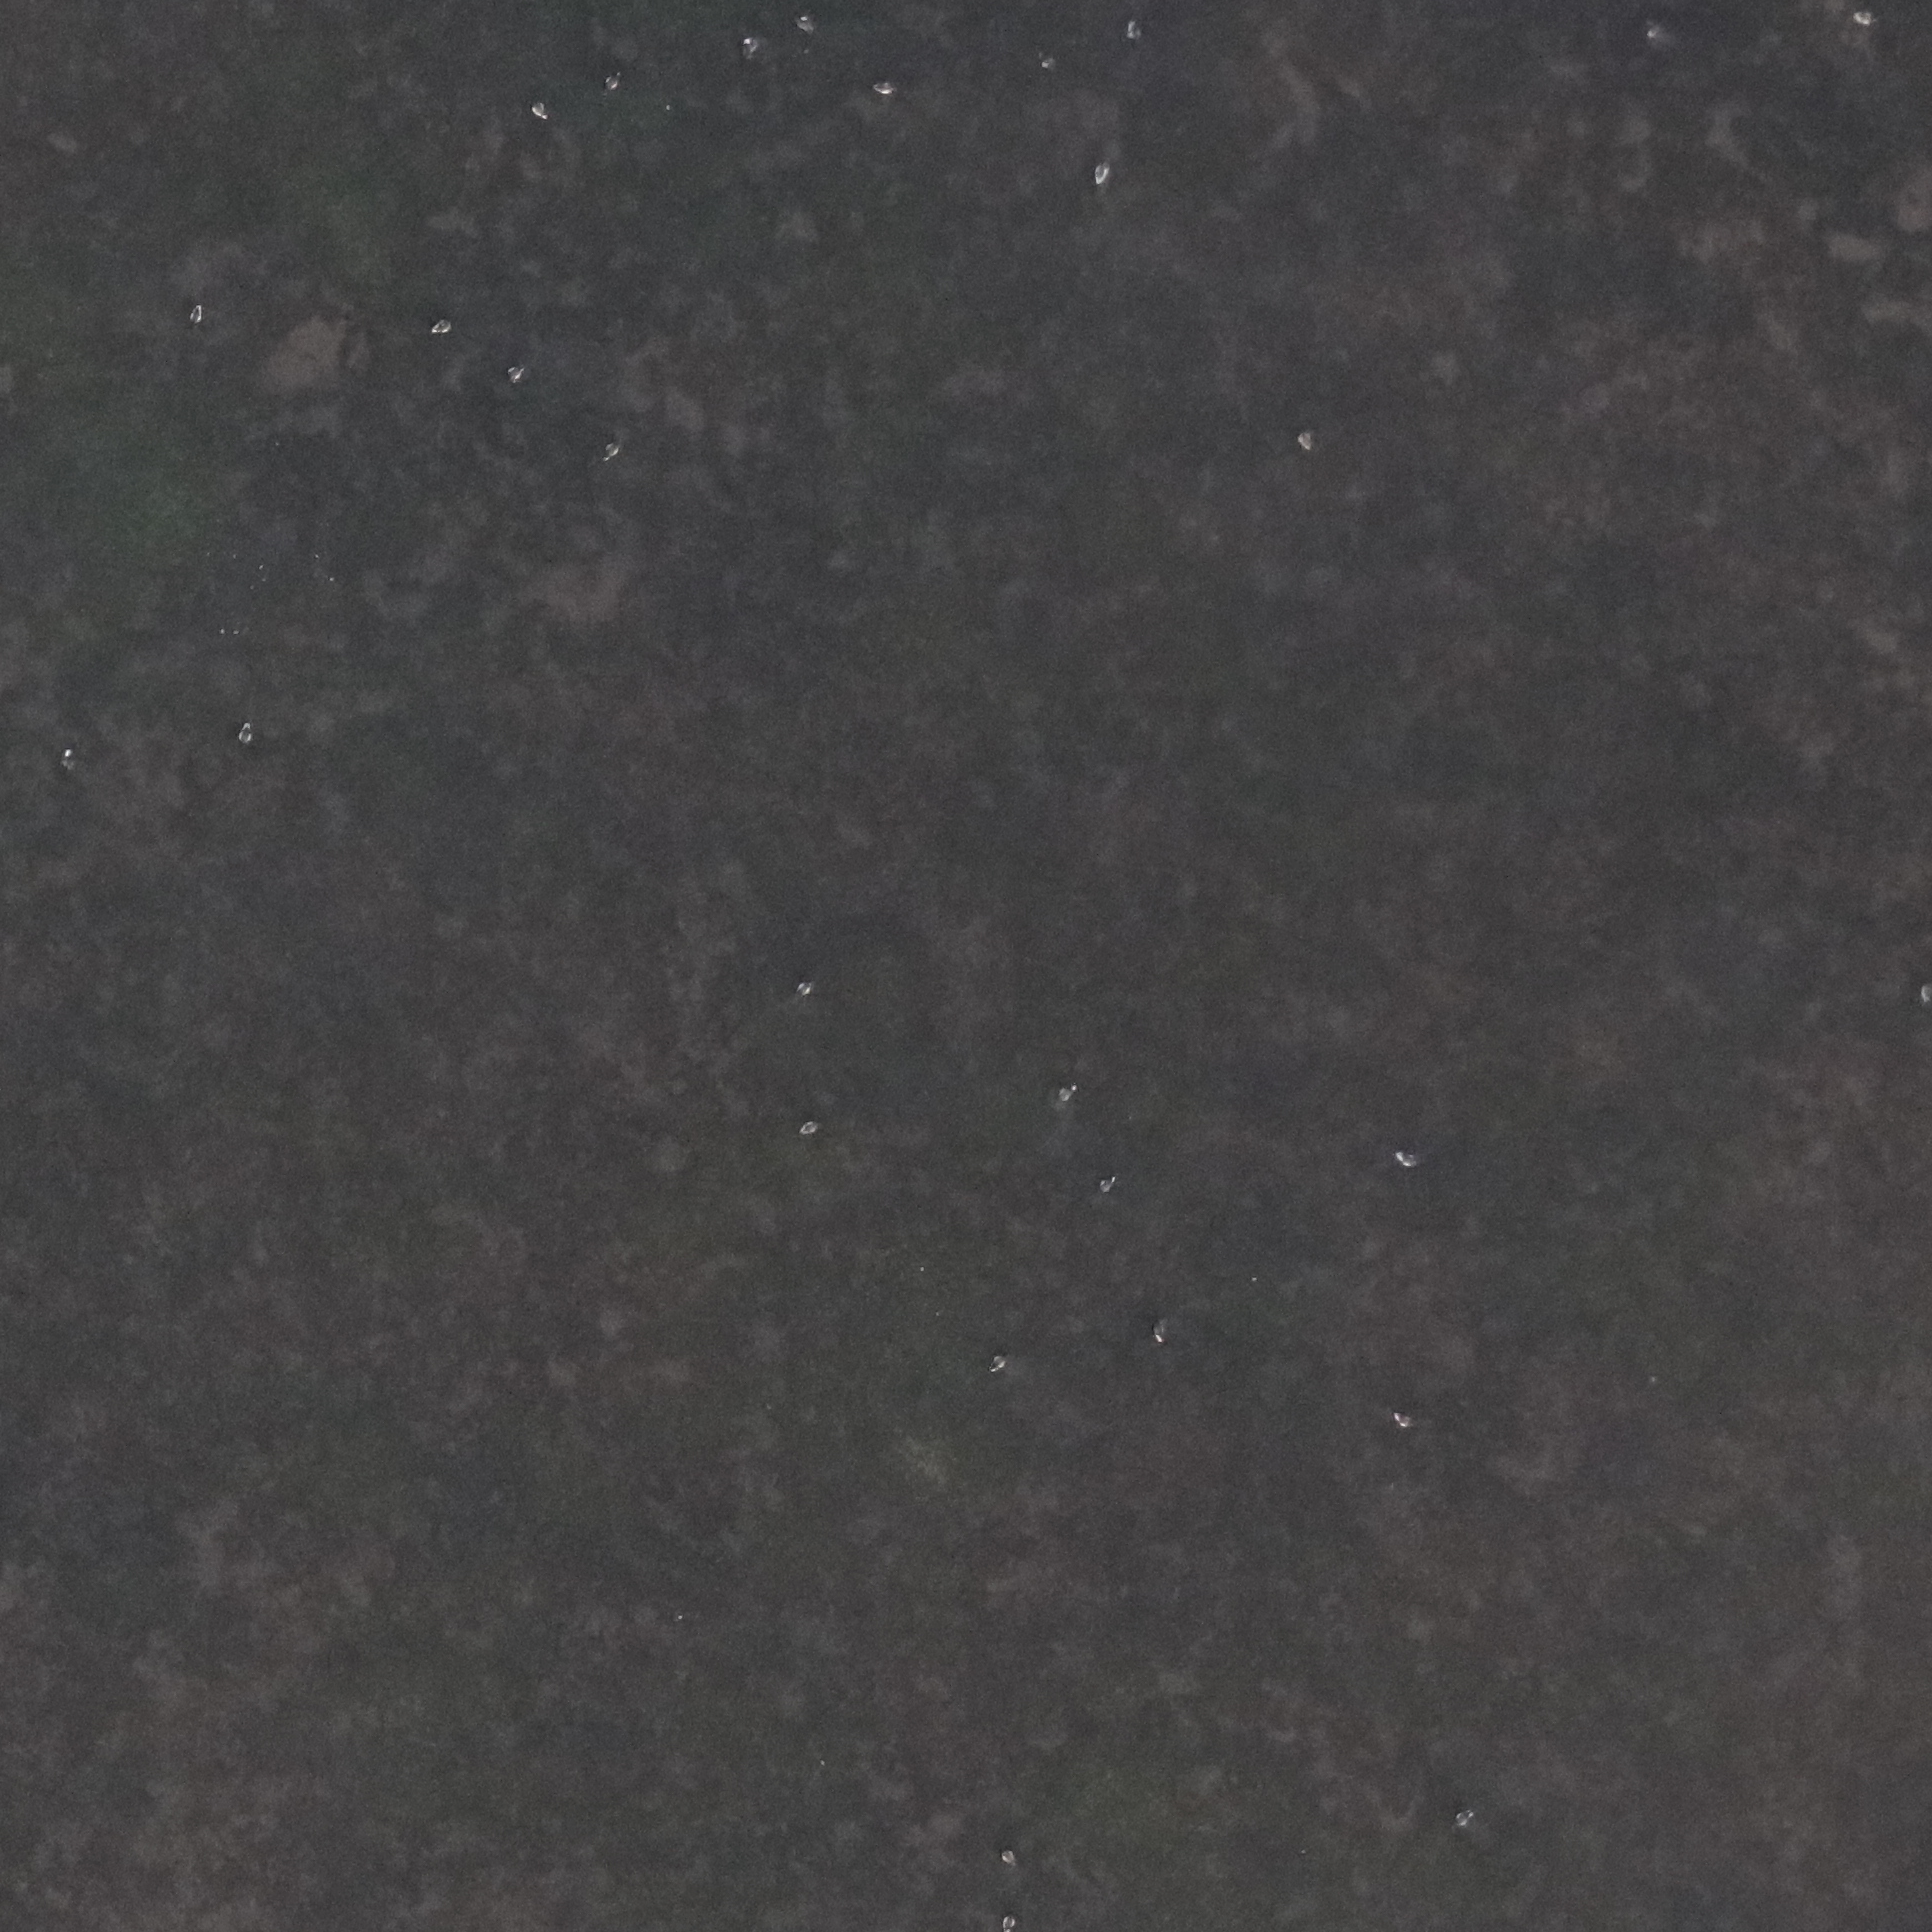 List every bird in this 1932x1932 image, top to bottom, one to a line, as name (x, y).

brant (1863, 16)
brant (814, 23)
brant (1655, 31)
brant (1130, 38)
brant (749, 45)
brant (1051, 66)
brant (613, 82)
brant (889, 92)
brant (539, 109)
brant (1105, 180)
brant (196, 315)
brant (442, 325)
brant (515, 373)
brant (1309, 440)
brant (612, 449)
brant (245, 735)
brant (68, 757)
brant (804, 989)
brant (1927, 993)
brant (1066, 1093)
brant (810, 1127)
brant (1408, 1159)
brant (1107, 1185)
brant (1160, 1330)
brant (998, 1362)
brant (1403, 1420)
brant (1463, 1818)
brant (1006, 1855)
brant (1009, 1924)